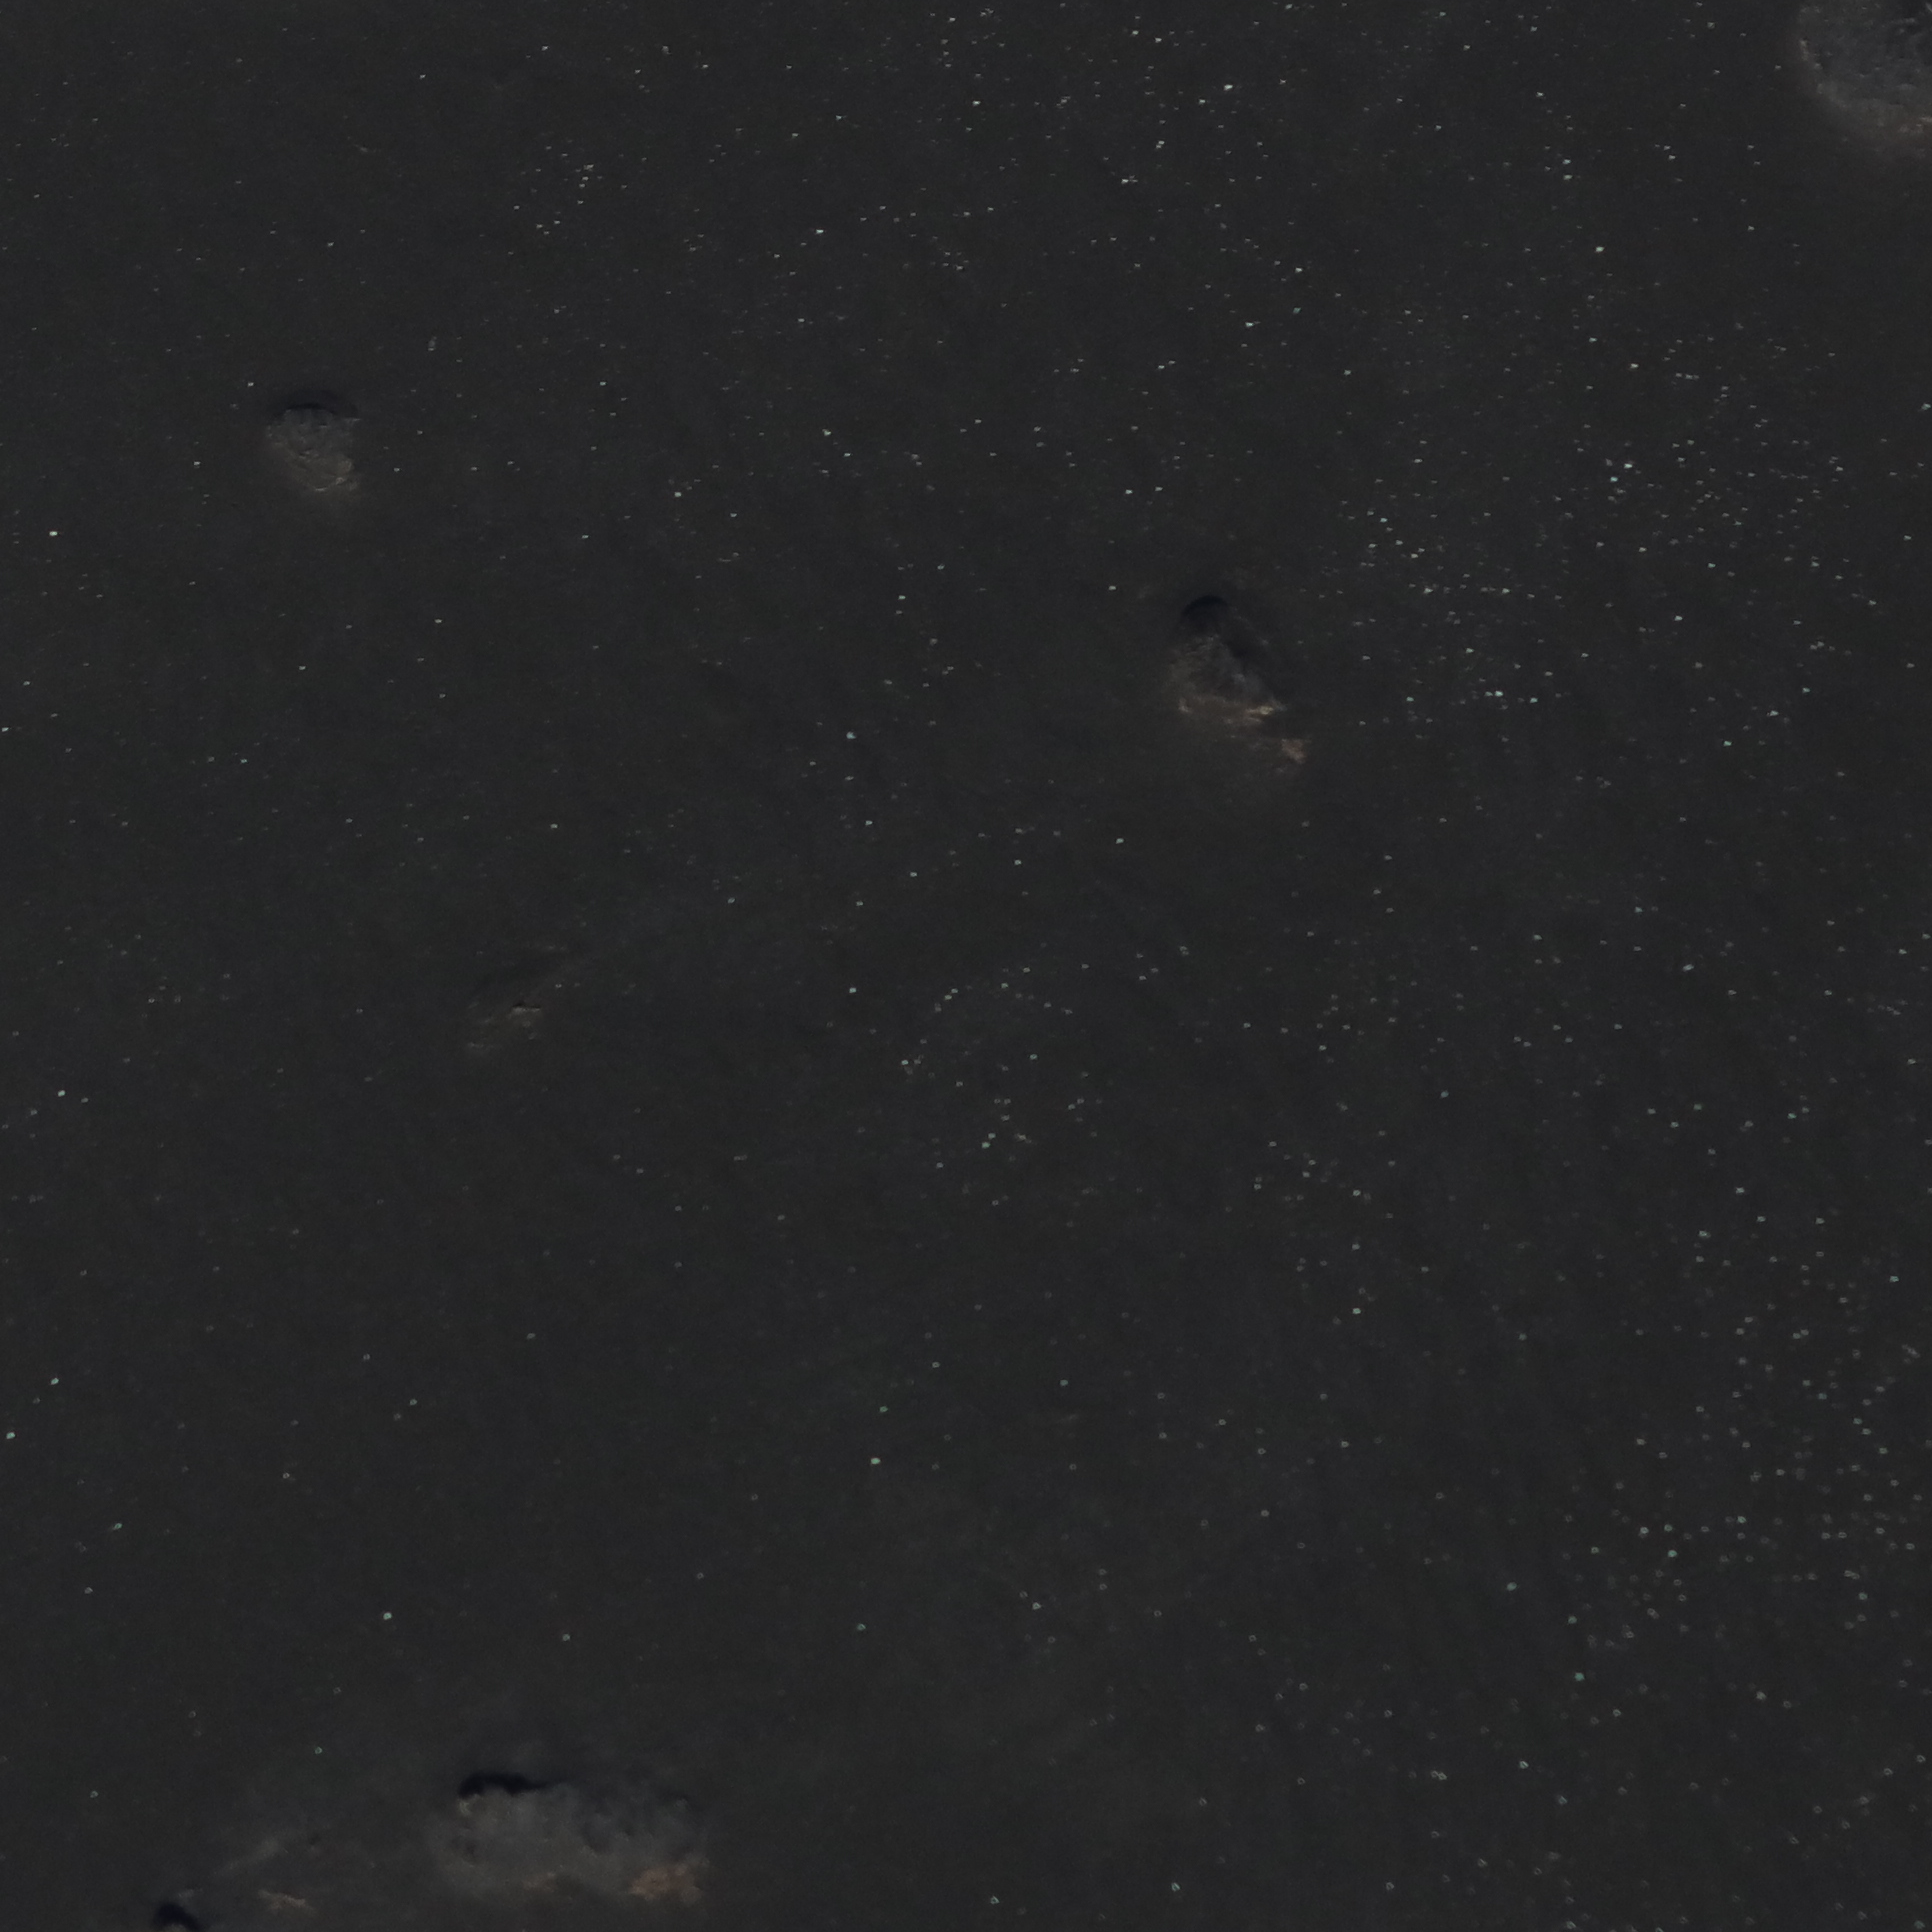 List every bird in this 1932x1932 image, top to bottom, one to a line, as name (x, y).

None